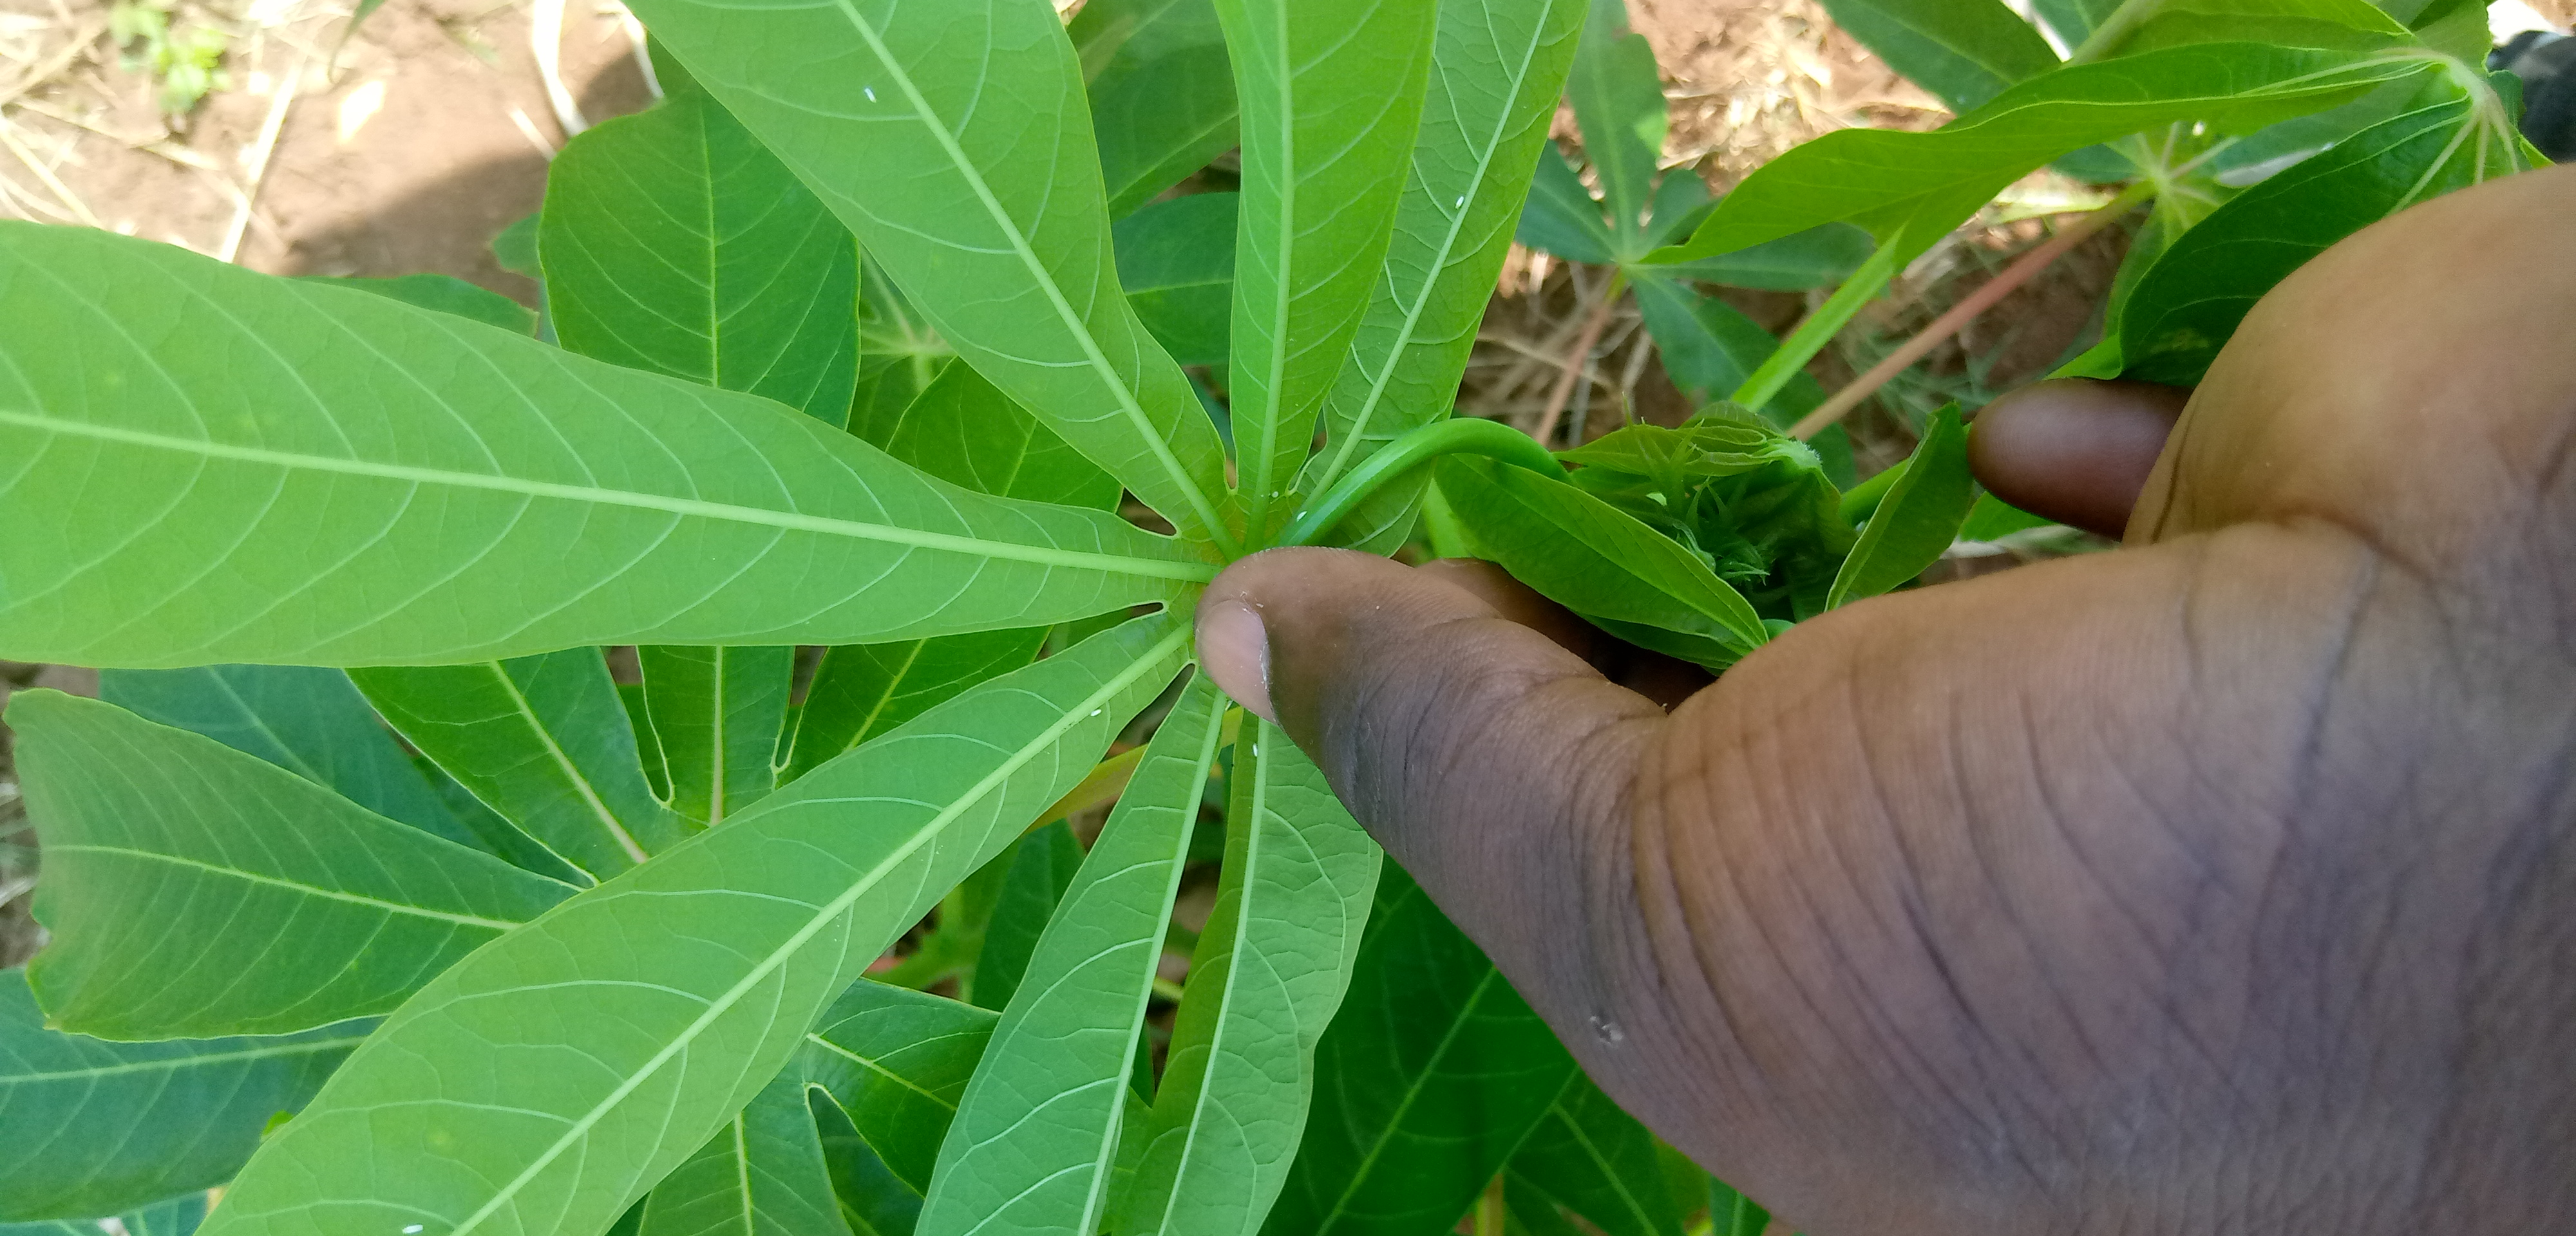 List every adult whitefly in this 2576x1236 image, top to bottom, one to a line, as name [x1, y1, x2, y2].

whitefly [863, 85, 878, 104]
whitefly [1454, 194, 1466, 209]
whitefly [1295, 510, 1311, 525]
whitefly [1090, 707, 1101, 719]
whitefly [1251, 742, 1262, 758]